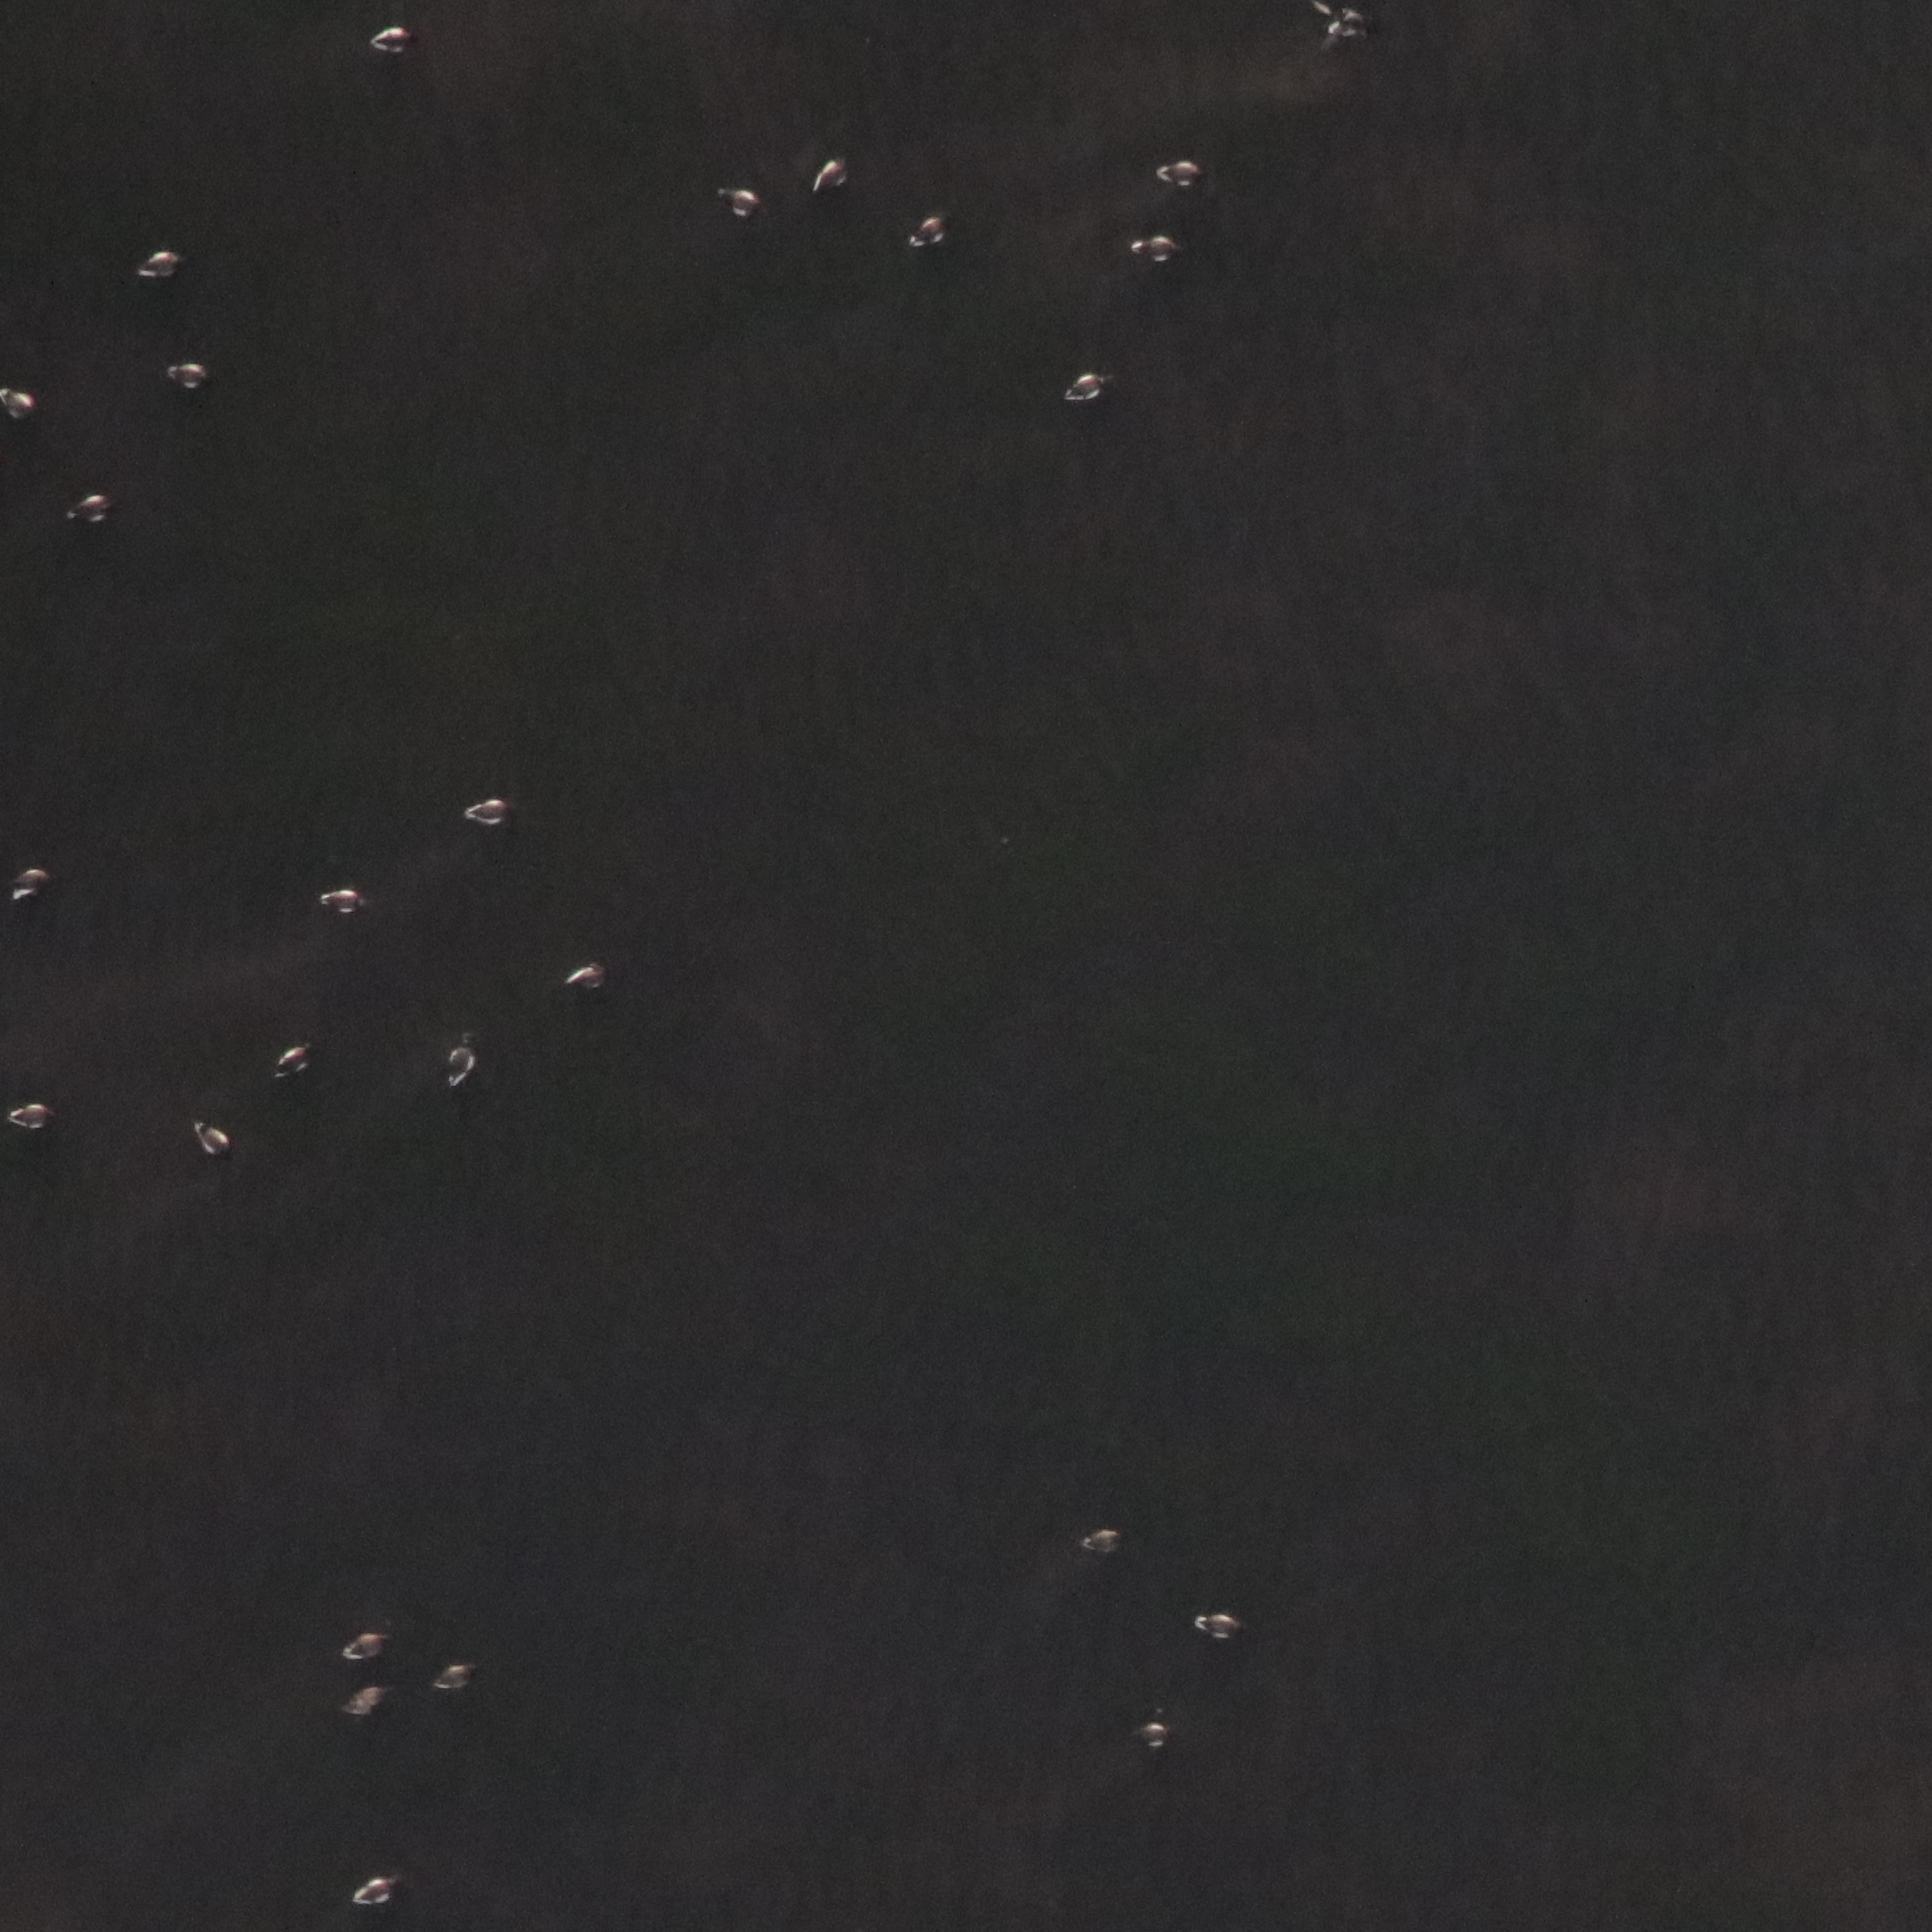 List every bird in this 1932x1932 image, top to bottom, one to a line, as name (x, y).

brant (1341, 23)
brant (394, 38)
brant (1181, 173)
brant (830, 178)
brant (741, 202)
brant (930, 231)
brant (1155, 249)
brant (162, 266)
brant (188, 376)
brant (1086, 388)
brant (18, 402)
brant (93, 509)
brant (489, 812)
brant (27, 880)
brant (343, 901)
brant (587, 976)
brant (294, 1061)
brant (460, 1063)
brant (32, 1116)
brant (212, 1140)
brant (1101, 1541)
brant (1219, 1626)
brant (368, 1645)
brant (453, 1676)
brant (366, 1702)
brant (1153, 1732)
brant (375, 1892)